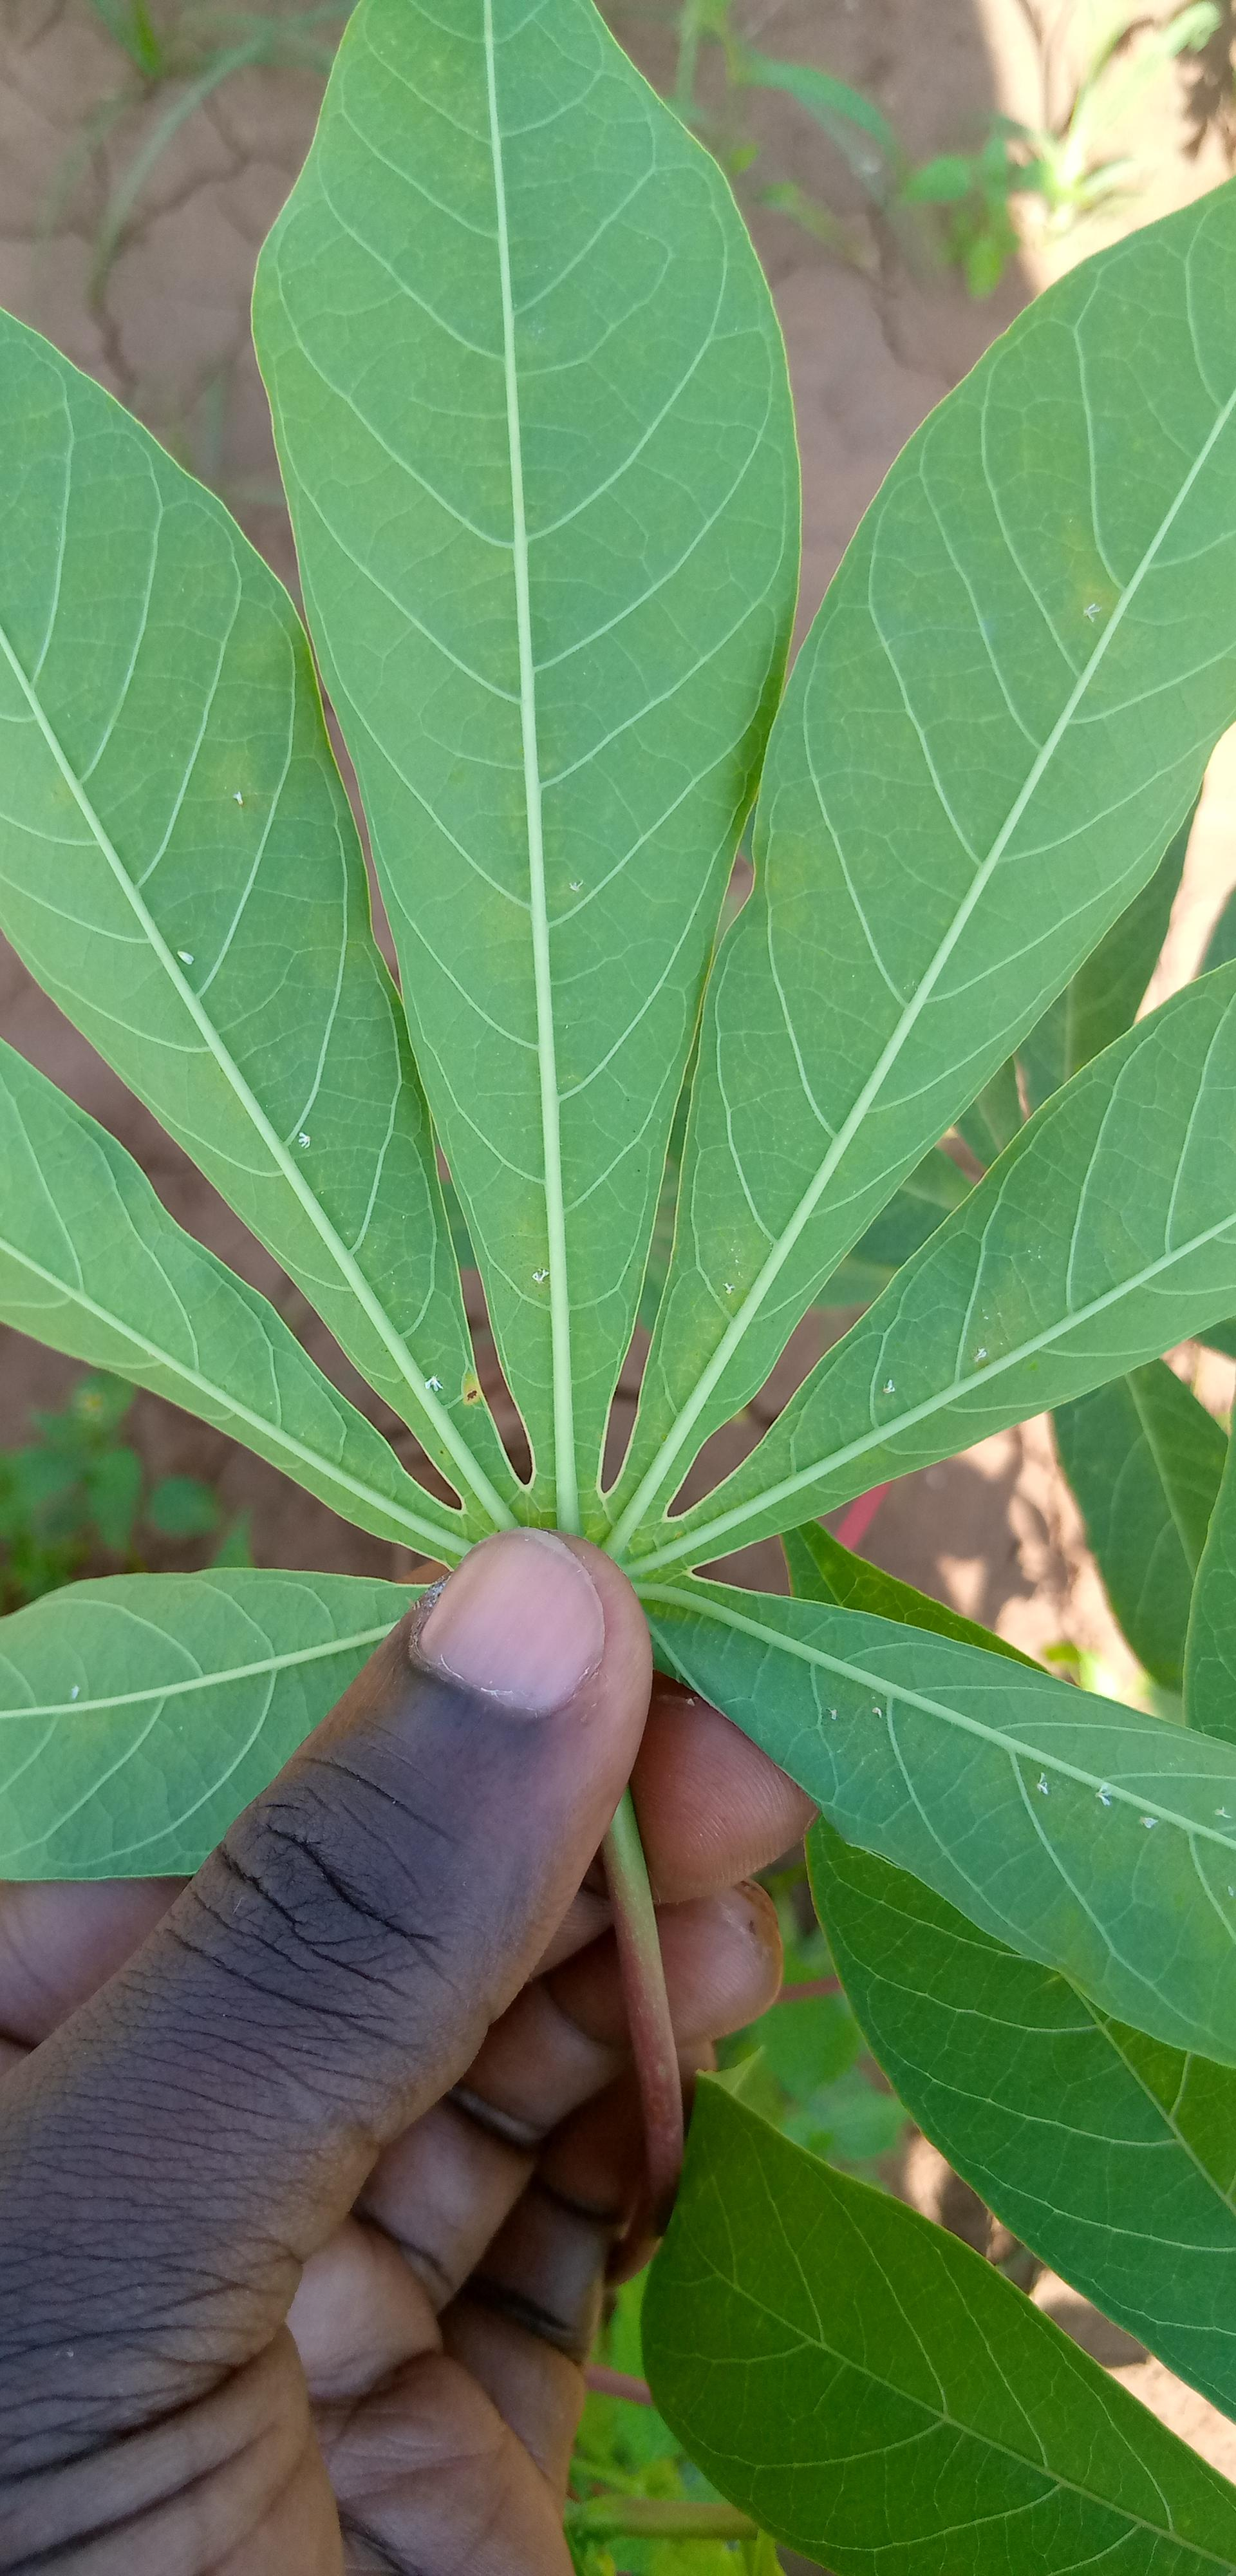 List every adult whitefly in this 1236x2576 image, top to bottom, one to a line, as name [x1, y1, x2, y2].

whitefly [1082, 601, 1101, 622]
whitefly [232, 790, 246, 808]
whitefly [568, 876, 586, 895]
whitefly [175, 948, 196, 967]
whitefly [297, 1130, 312, 1151]
whitefly [531, 1264, 551, 1285]
whitefly [720, 1280, 738, 1295]
whitefly [969, 1345, 991, 1364]
whitefly [424, 1372, 445, 1394]
whitefly [880, 1376, 897, 1396]
whitefly [69, 1683, 82, 1701]
whitefly [825, 1706, 838, 1723]
whitefly [872, 1706, 883, 1720]
whitefly [1035, 1772, 1051, 1796]
whitefly [1092, 1781, 1114, 1807]
whitefly [1212, 1805, 1232, 1821]
whitefly [1138, 1815, 1159, 1830]